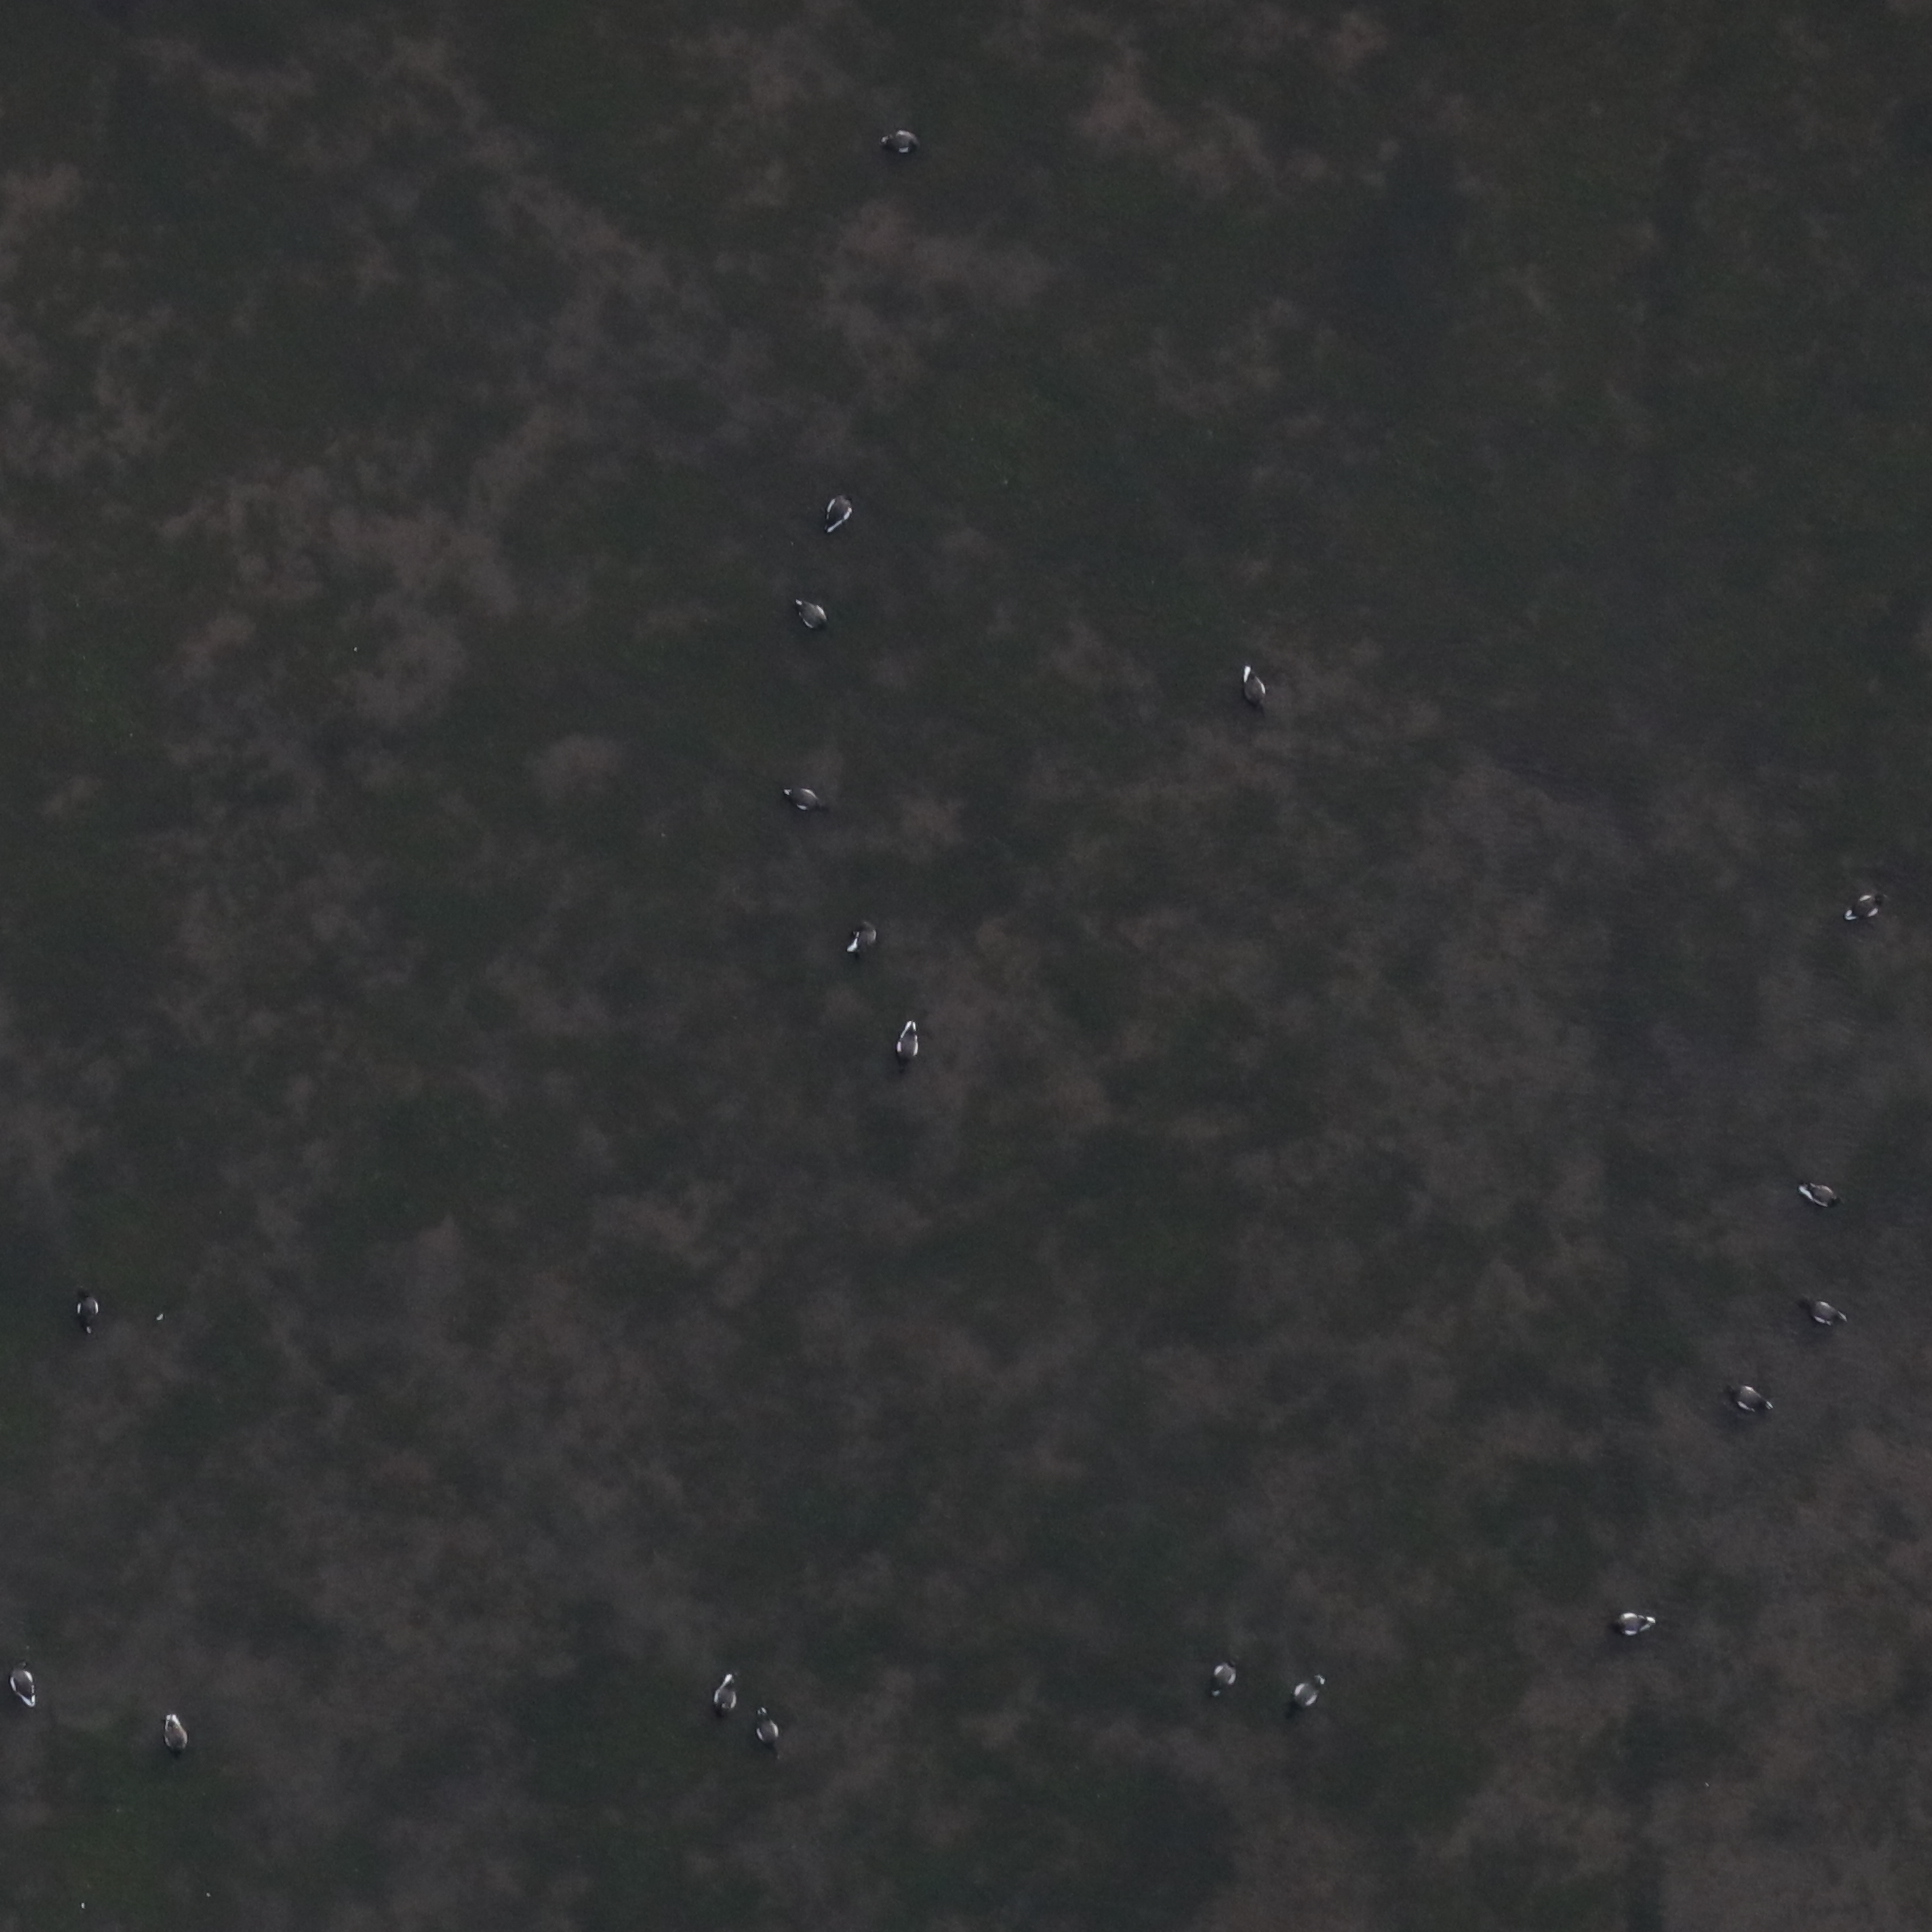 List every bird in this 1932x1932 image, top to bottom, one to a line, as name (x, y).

brant (901, 140)
brant (839, 512)
brant (811, 614)
brant (1255, 687)
brant (808, 799)
brant (1866, 906)
brant (860, 937)
brant (908, 1044)
brant (1822, 1195)
brant (89, 1310)
brant (1826, 1312)
brant (1750, 1399)
brant (1631, 1623)
brant (1225, 1678)
brant (23, 1686)
brant (1307, 1693)
brant (722, 1695)
brant (769, 1732)
brant (174, 1735)